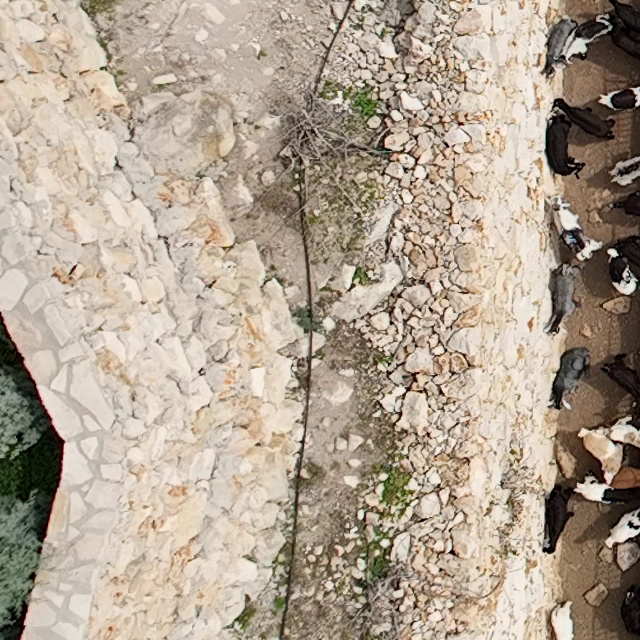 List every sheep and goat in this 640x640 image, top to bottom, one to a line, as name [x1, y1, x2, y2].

goat [610, 0, 639, 47]
goat [556, 16, 611, 65]
goat [541, 17, 577, 78]
goat [609, 27, 639, 72]
goat [598, 86, 639, 111]
goat [553, 100, 616, 140]
goat [545, 115, 586, 180]
goat [608, 141, 639, 188]
goat [610, 195, 639, 220]
goat [543, 198, 603, 261]
goat [618, 238, 639, 279]
goat [607, 250, 638, 295]
goat [623, 257, 639, 285]
goat [545, 260, 573, 338]
goat [546, 347, 590, 412]
goat [600, 363, 639, 417]
goat [610, 416, 639, 463]
goat [578, 428, 623, 482]
goat [610, 468, 639, 489]
goat [578, 474, 639, 503]
goat [541, 478, 576, 555]
goat [605, 495, 639, 546]
goat [624, 587, 639, 639]
goat [550, 600, 572, 639]